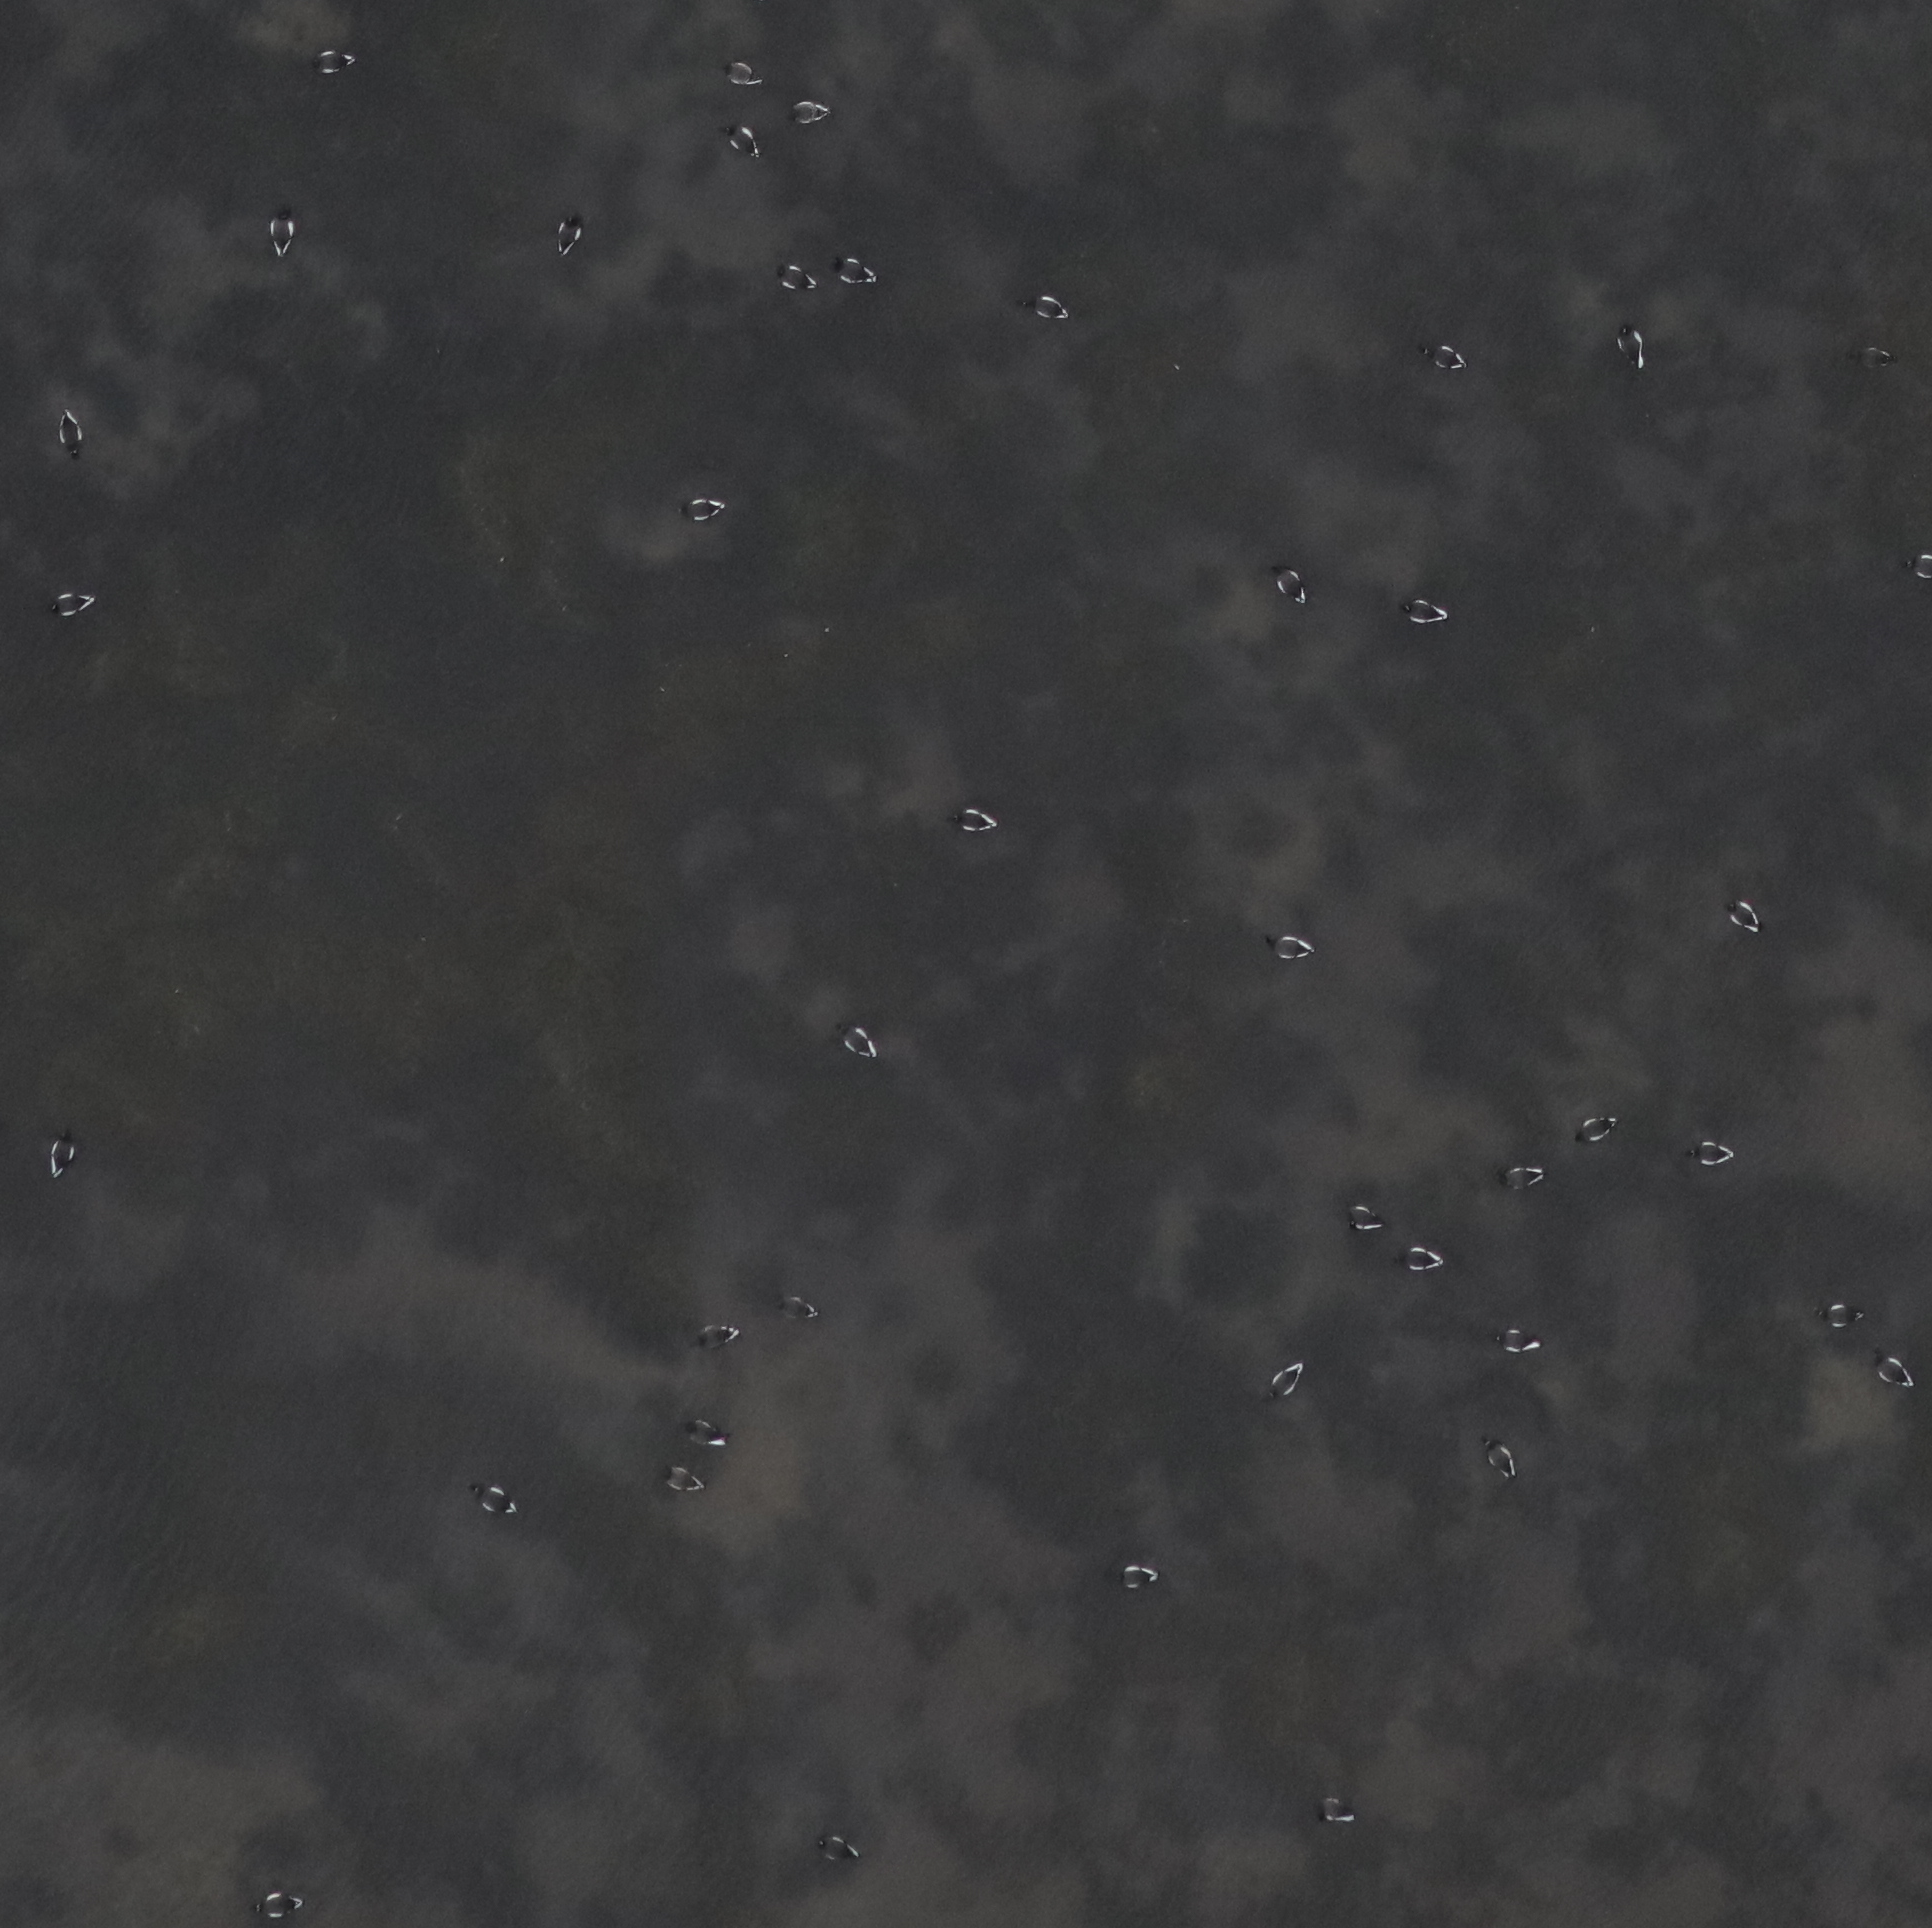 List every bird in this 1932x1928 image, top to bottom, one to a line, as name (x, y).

brant (332, 63)
brant (740, 72)
brant (806, 110)
brant (741, 138)
brant (282, 233)
brant (569, 235)
brant (852, 271)
brant (795, 278)
brant (1047, 307)
brant (1632, 342)
brant (1867, 353)
brant (1445, 357)
brant (71, 431)
brant (702, 509)
brant (1930, 567)
brant (1291, 584)
brant (69, 604)
brant (1424, 611)
brant (974, 822)
brant (1745, 916)
brant (1289, 947)
brant (859, 1042)
brant (1595, 1128)
brant (1710, 1152)
brant (62, 1154)
brant (1524, 1178)
brant (1365, 1219)
brant (1421, 1261)
brant (794, 1307)
brant (1842, 1317)
brant (716, 1337)
brant (1514, 1341)
brant (1892, 1370)
brant (1286, 1383)
brant (706, 1435)
brant (1502, 1457)
brant (683, 1479)
brant (492, 1500)
brant (1136, 1579)
brant (1331, 1807)
brant (837, 1850)
brant (275, 1905)